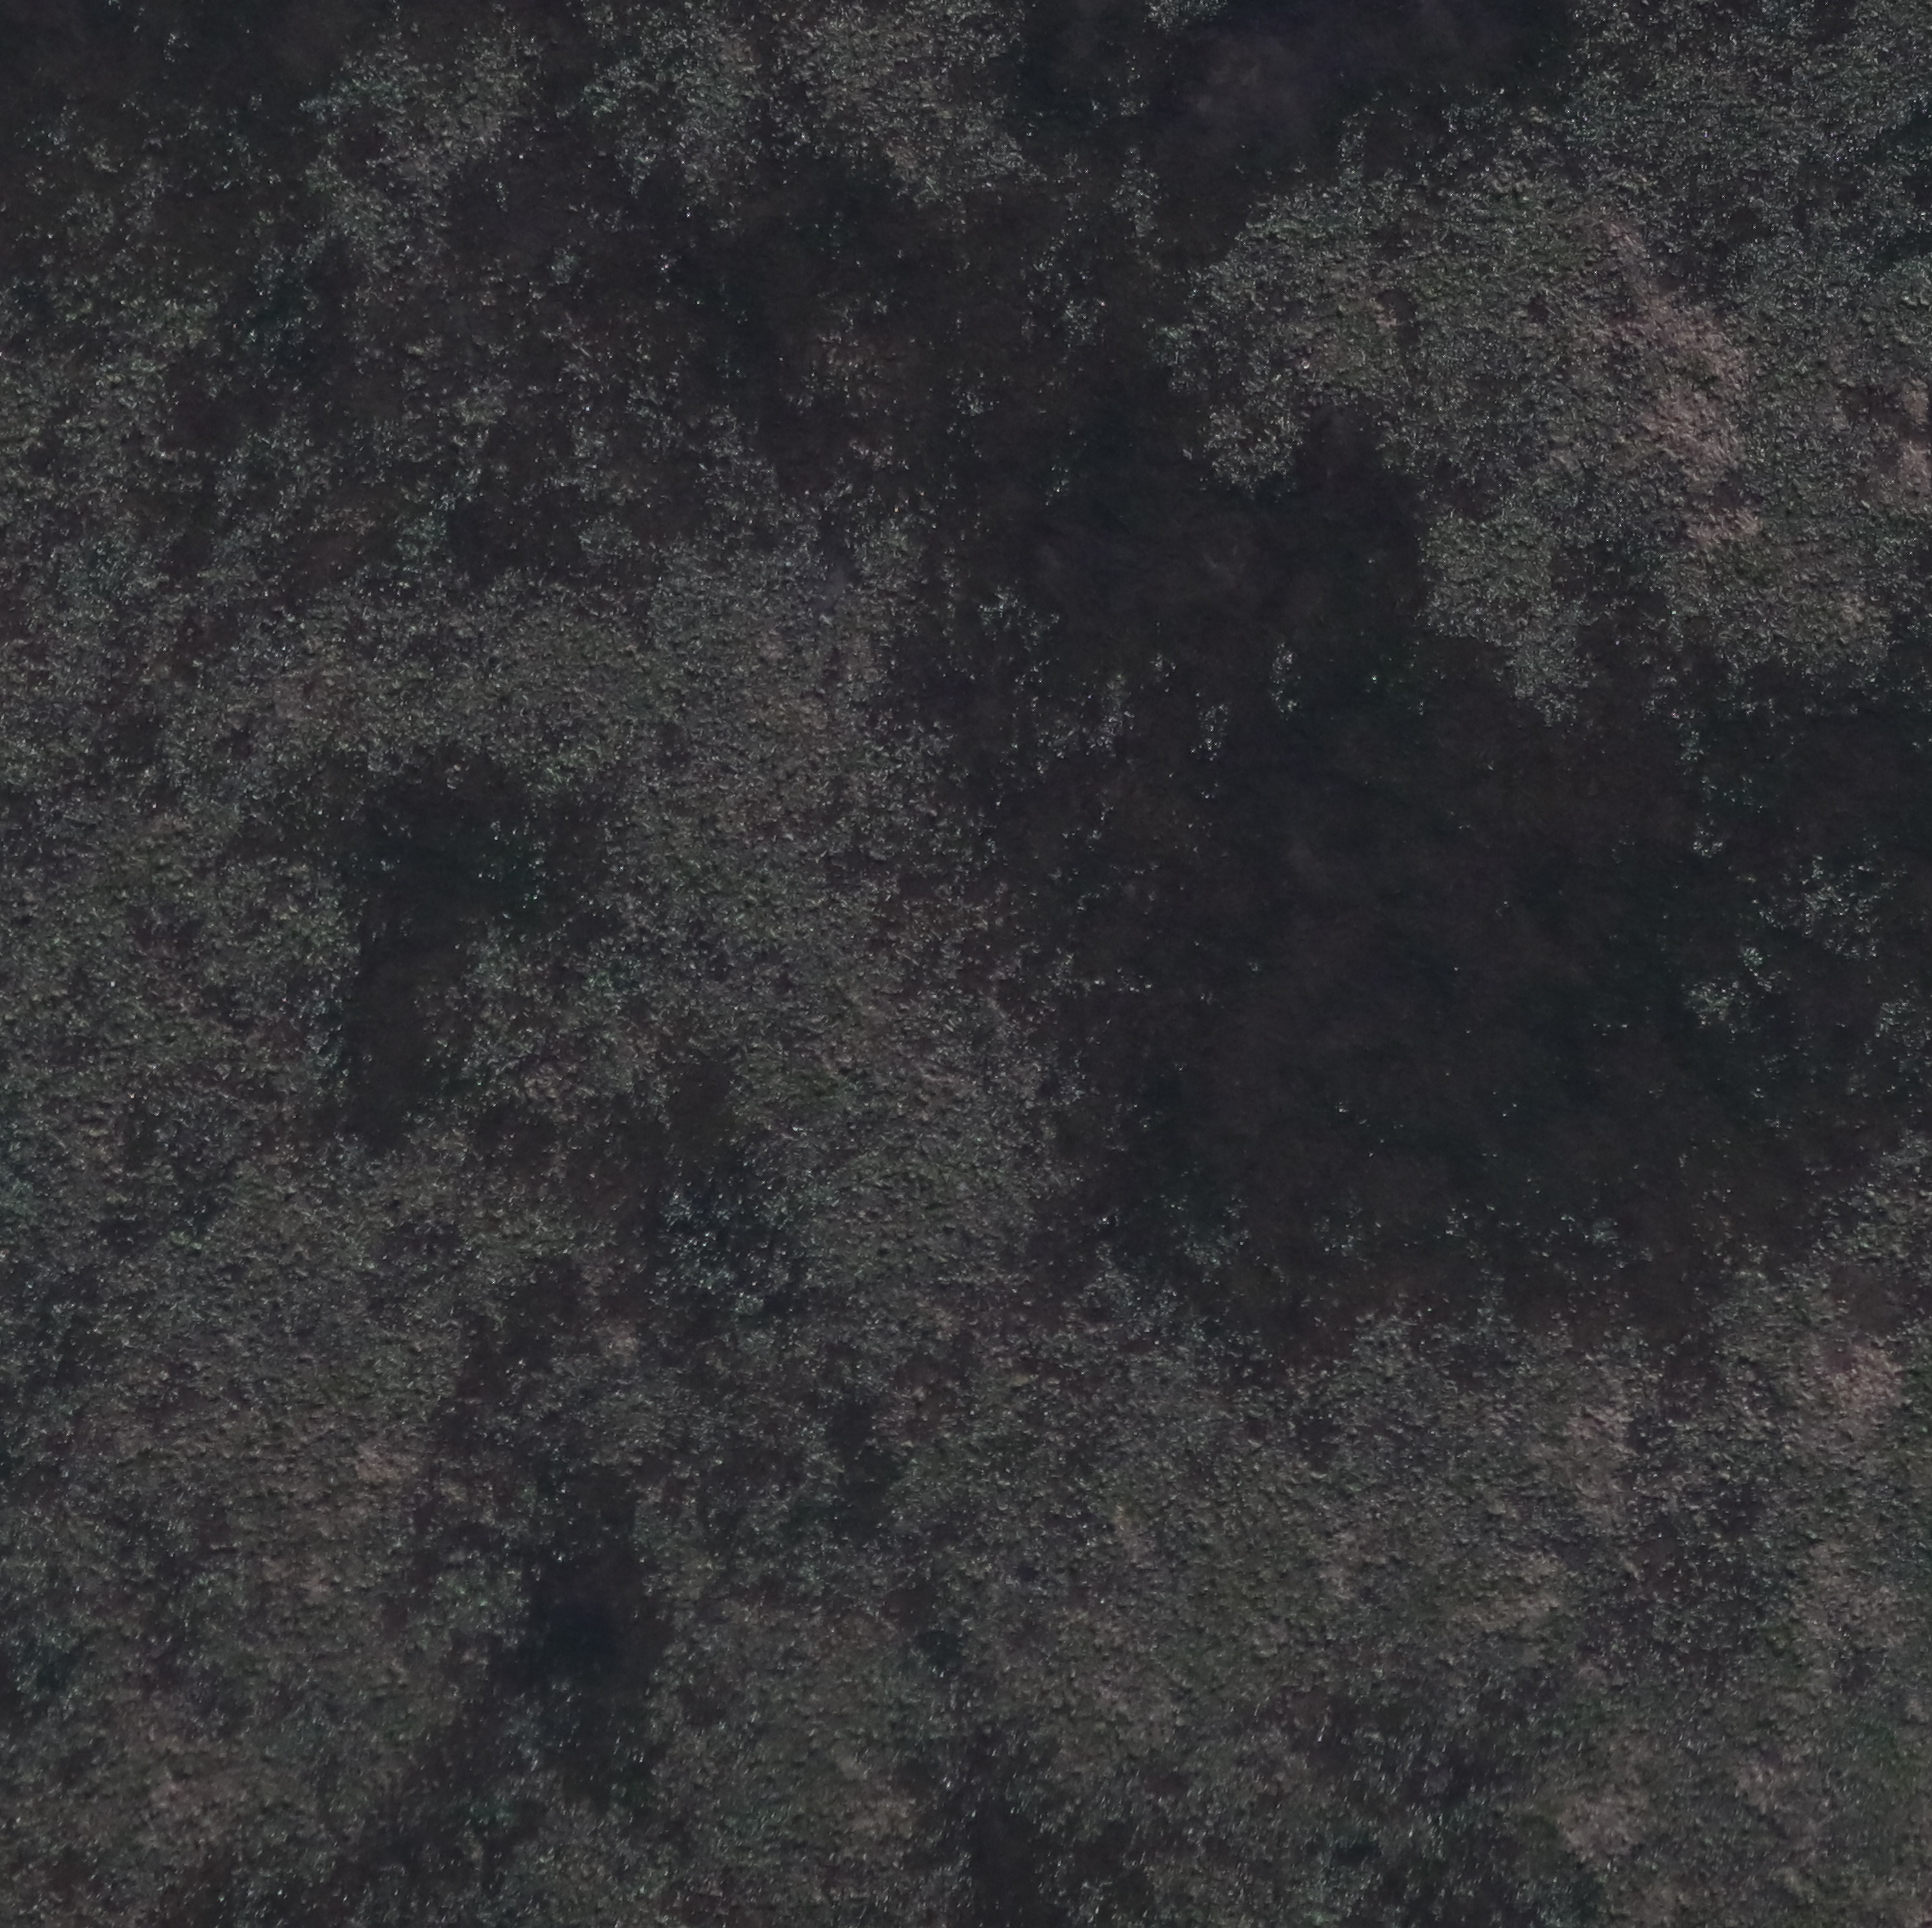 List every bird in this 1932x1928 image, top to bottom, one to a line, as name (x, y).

None